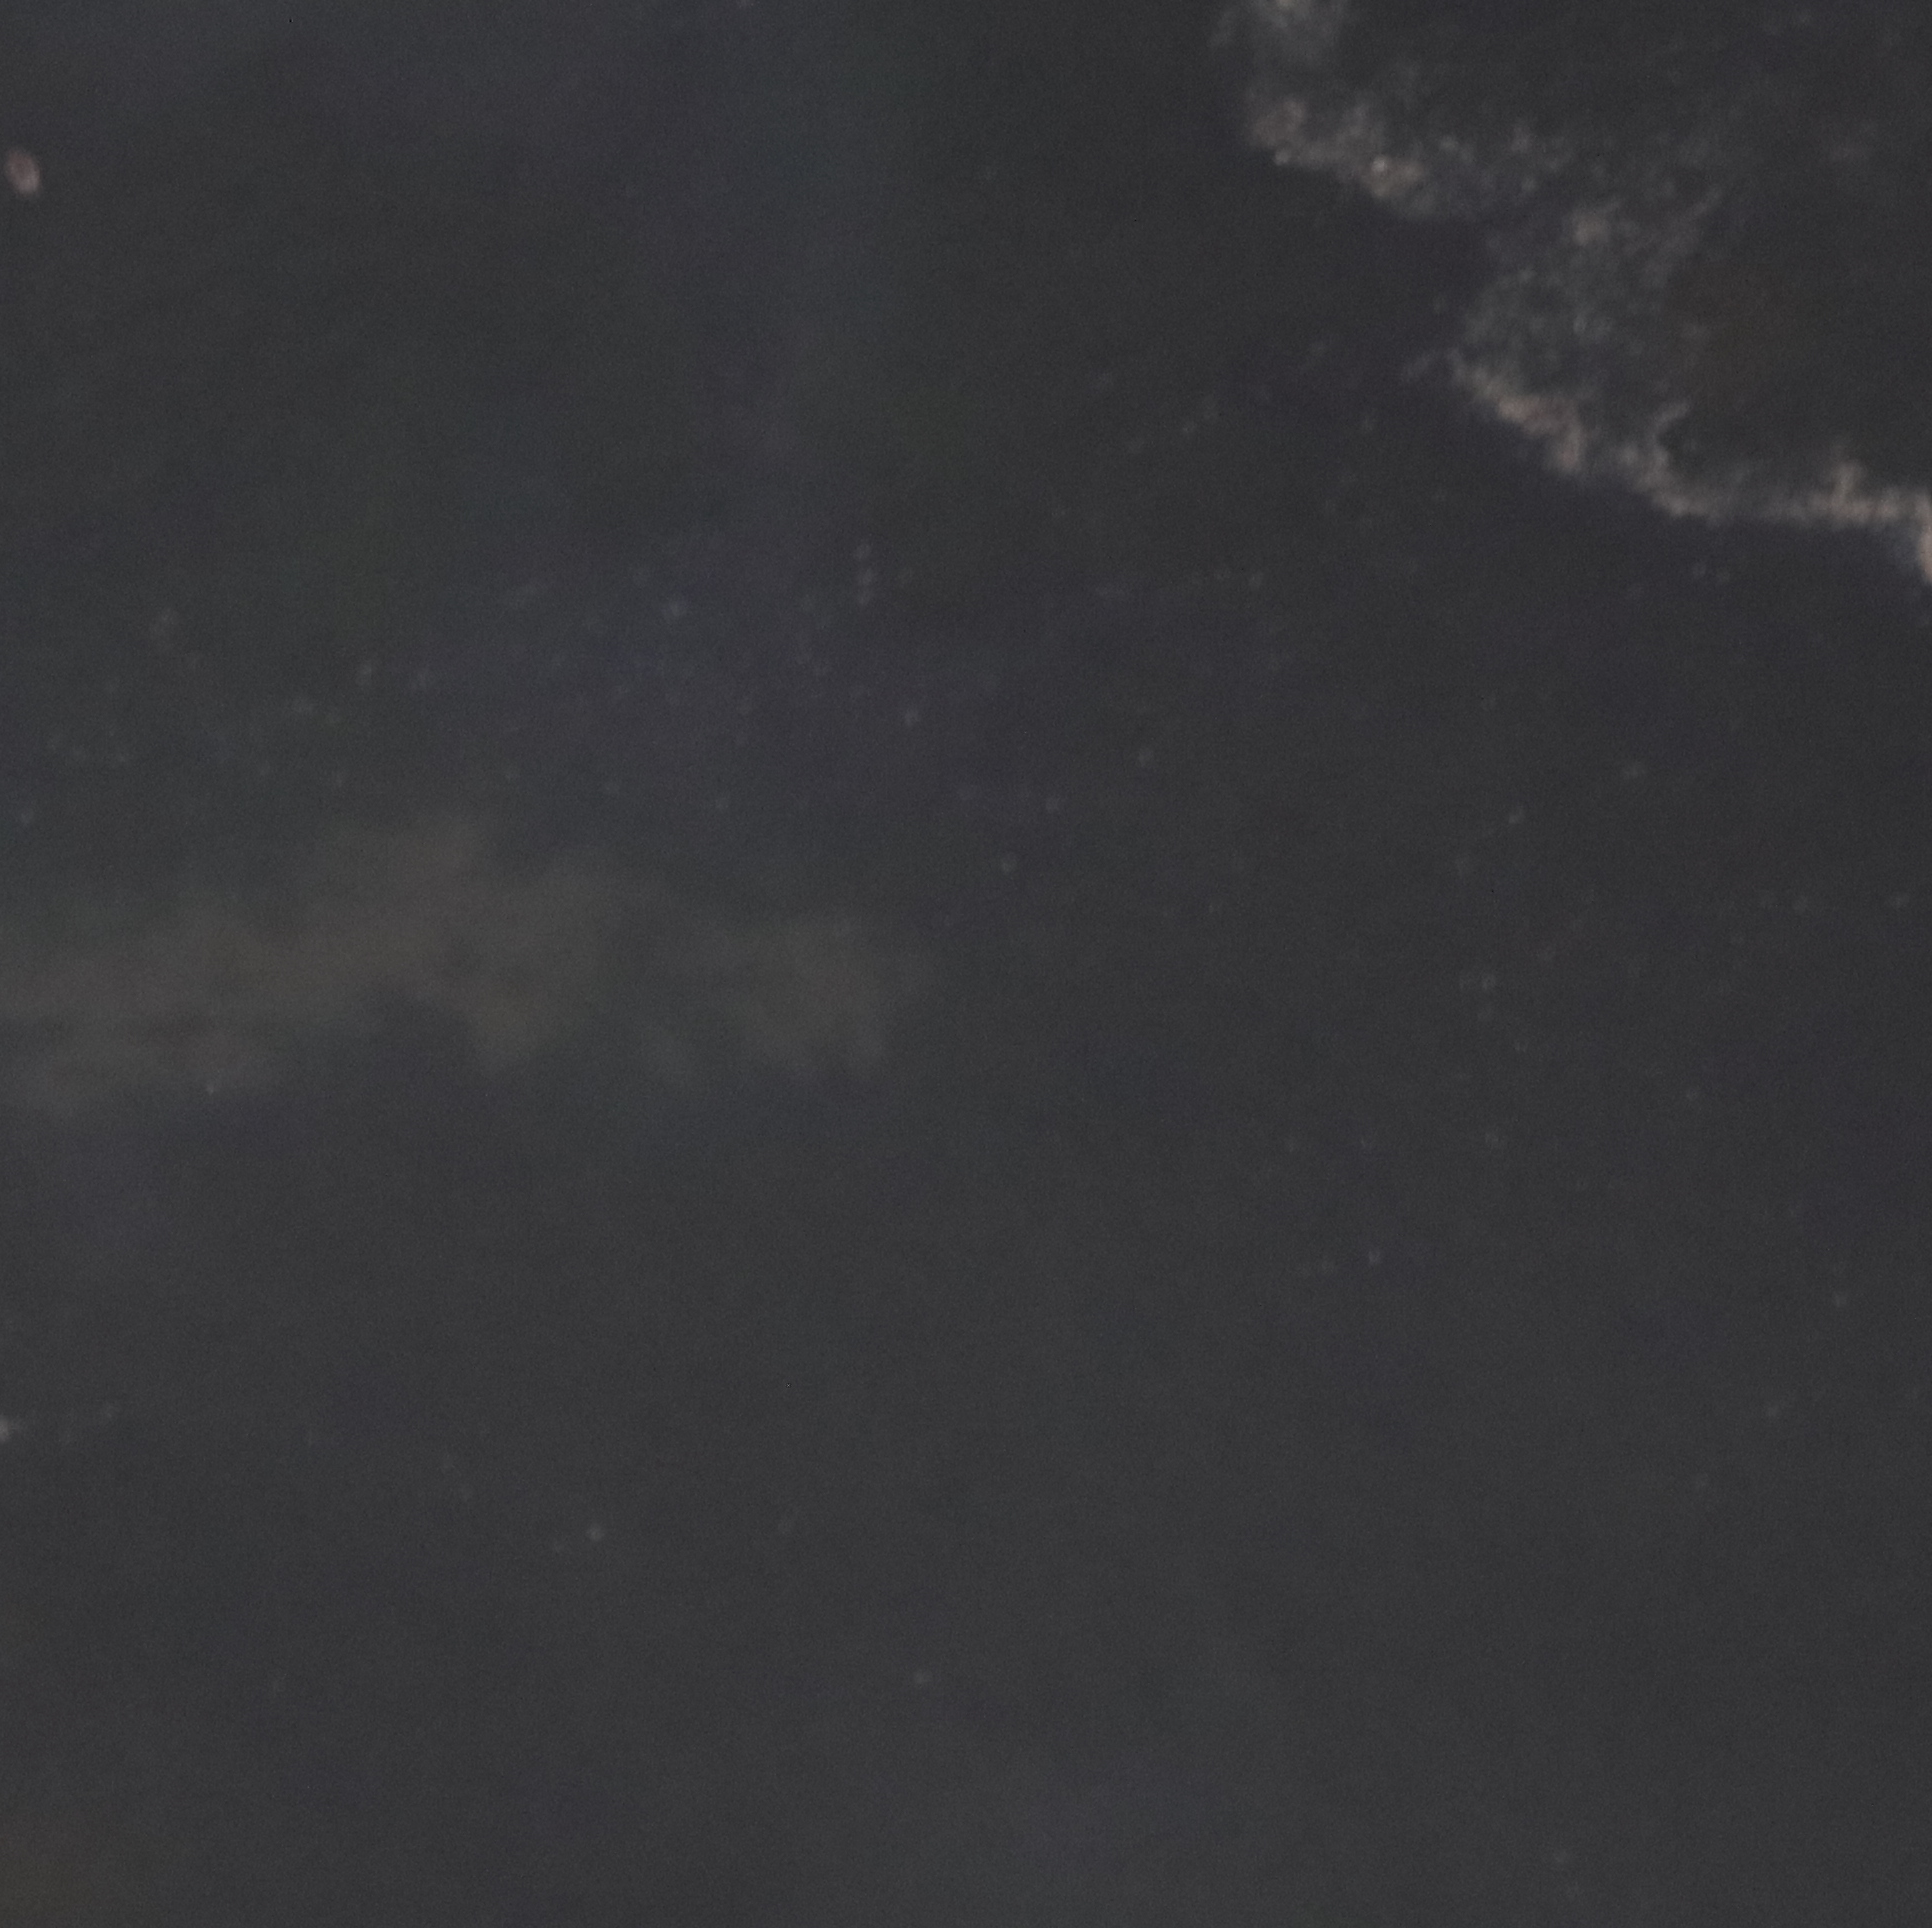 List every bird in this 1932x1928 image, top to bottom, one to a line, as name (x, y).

other bird (18, 160)